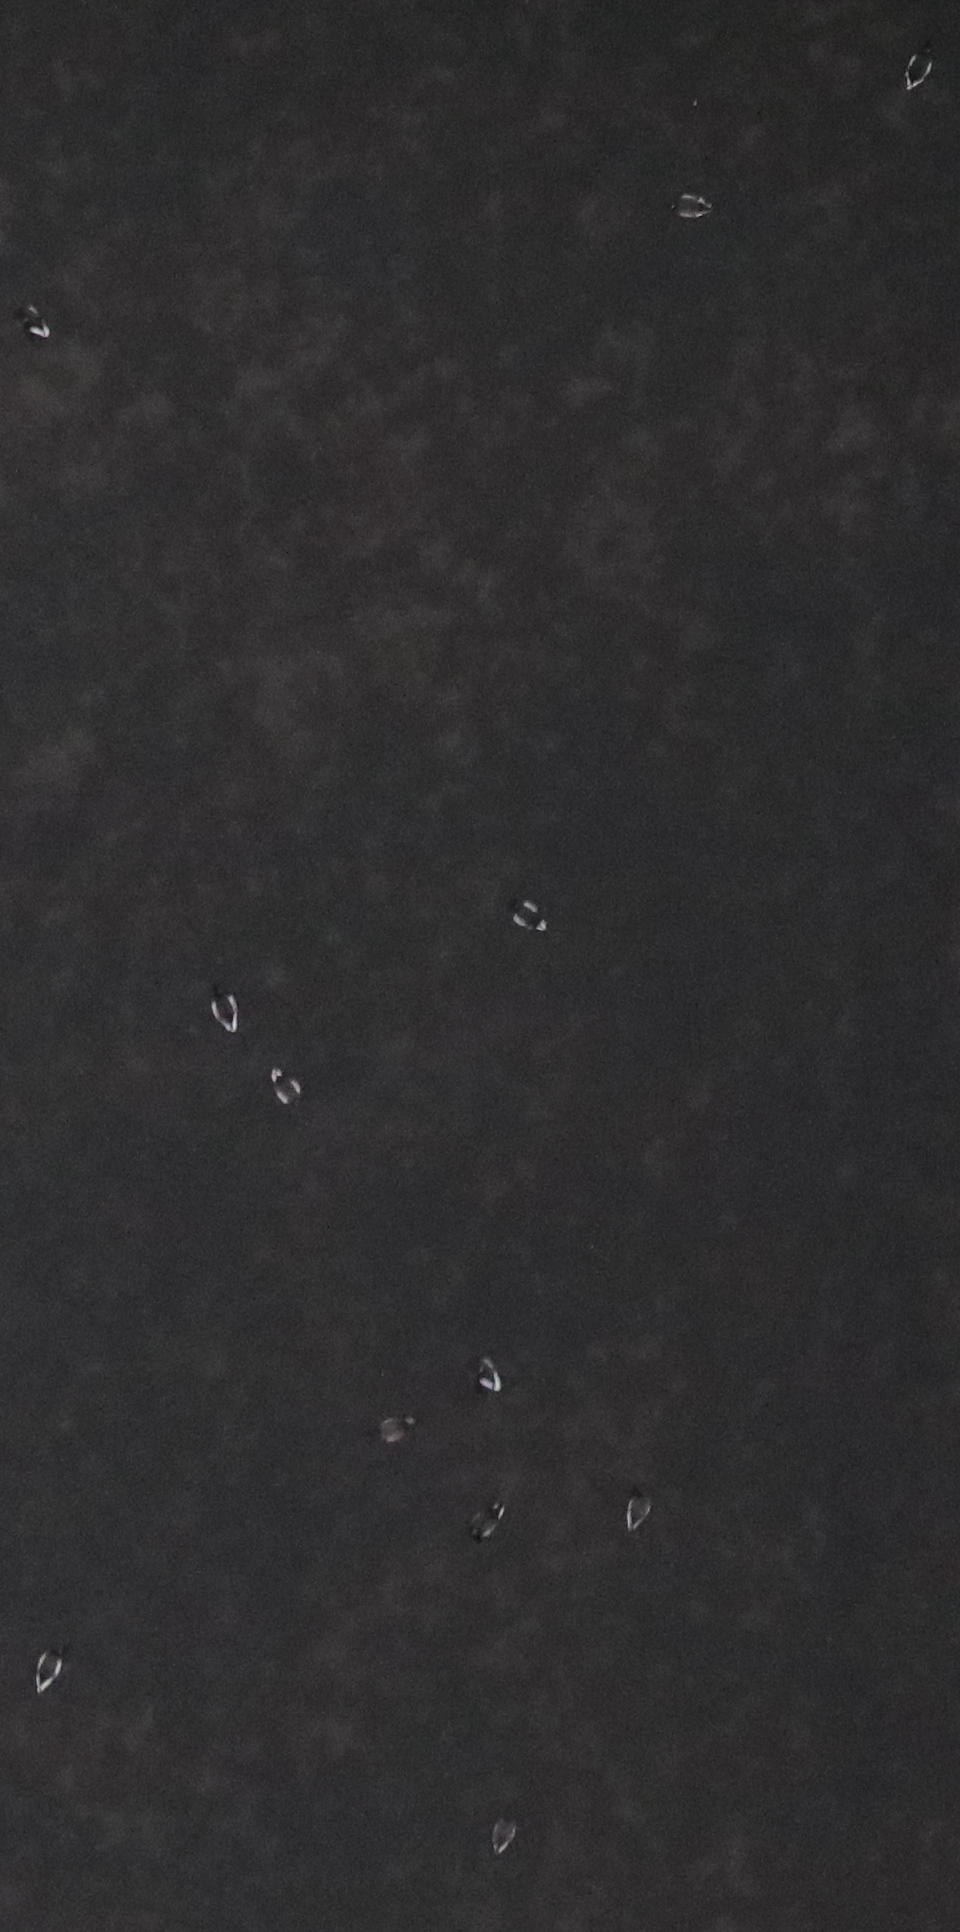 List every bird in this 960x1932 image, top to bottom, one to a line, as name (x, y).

brant (919, 69)
brant (690, 206)
brant (36, 322)
brant (526, 916)
brant (225, 1011)
brant (285, 1089)
brant (488, 1374)
brant (394, 1429)
brant (639, 1510)
brant (488, 1520)
brant (48, 1669)
brant (503, 1833)